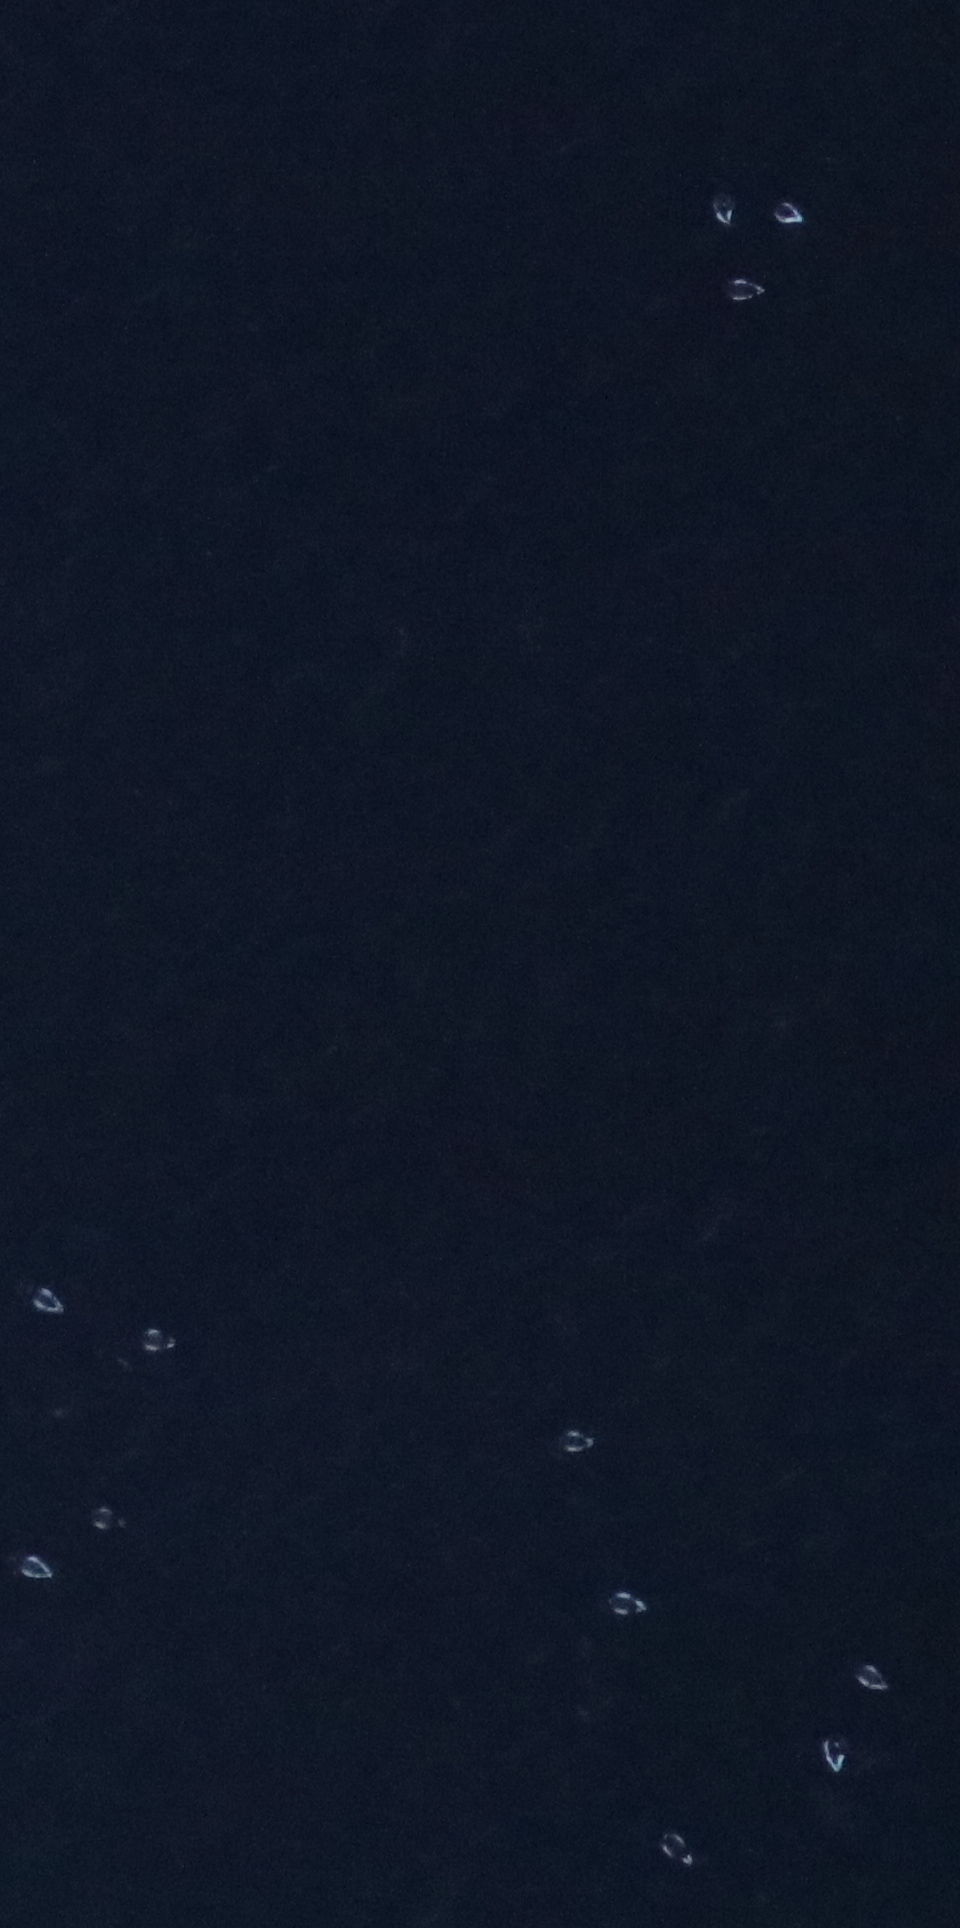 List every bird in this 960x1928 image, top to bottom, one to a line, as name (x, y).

brant (721, 201)
brant (787, 210)
brant (741, 289)
brant (46, 1299)
brant (155, 1339)
brant (567, 1441)
brant (104, 1519)
brant (33, 1566)
brant (625, 1605)
brant (870, 1673)
brant (832, 1751)
brant (676, 1846)